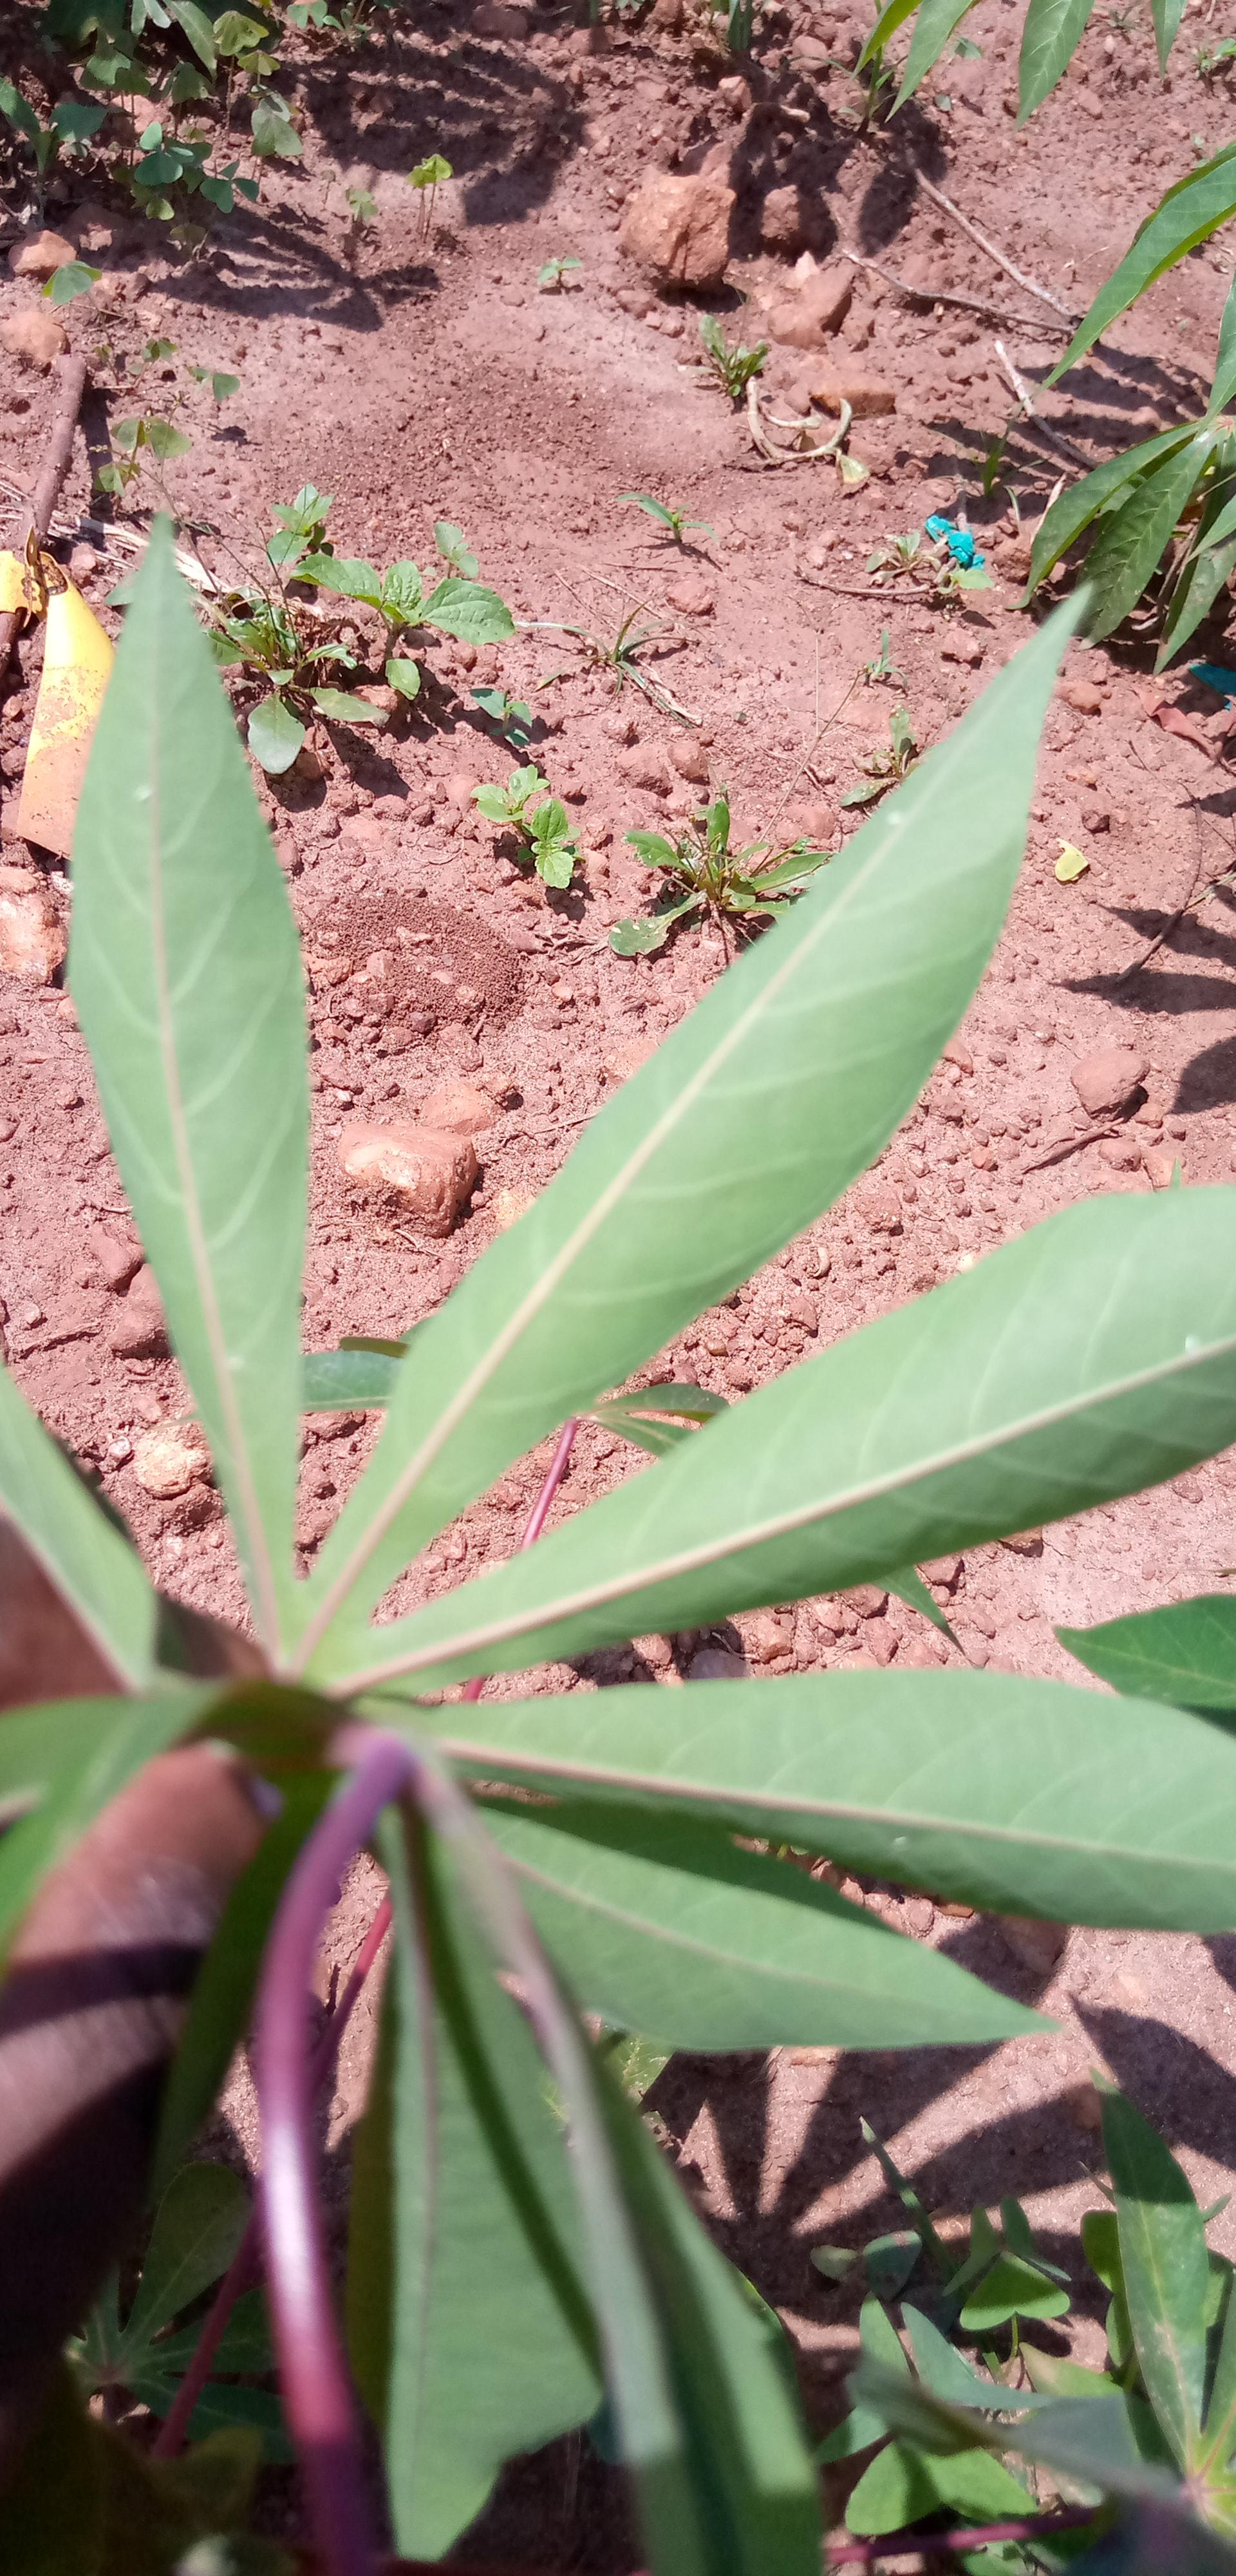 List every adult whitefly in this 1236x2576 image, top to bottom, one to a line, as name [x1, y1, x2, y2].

whitefly [1166, 1326, 1215, 1367]
whitefly [877, 1824, 924, 1850]